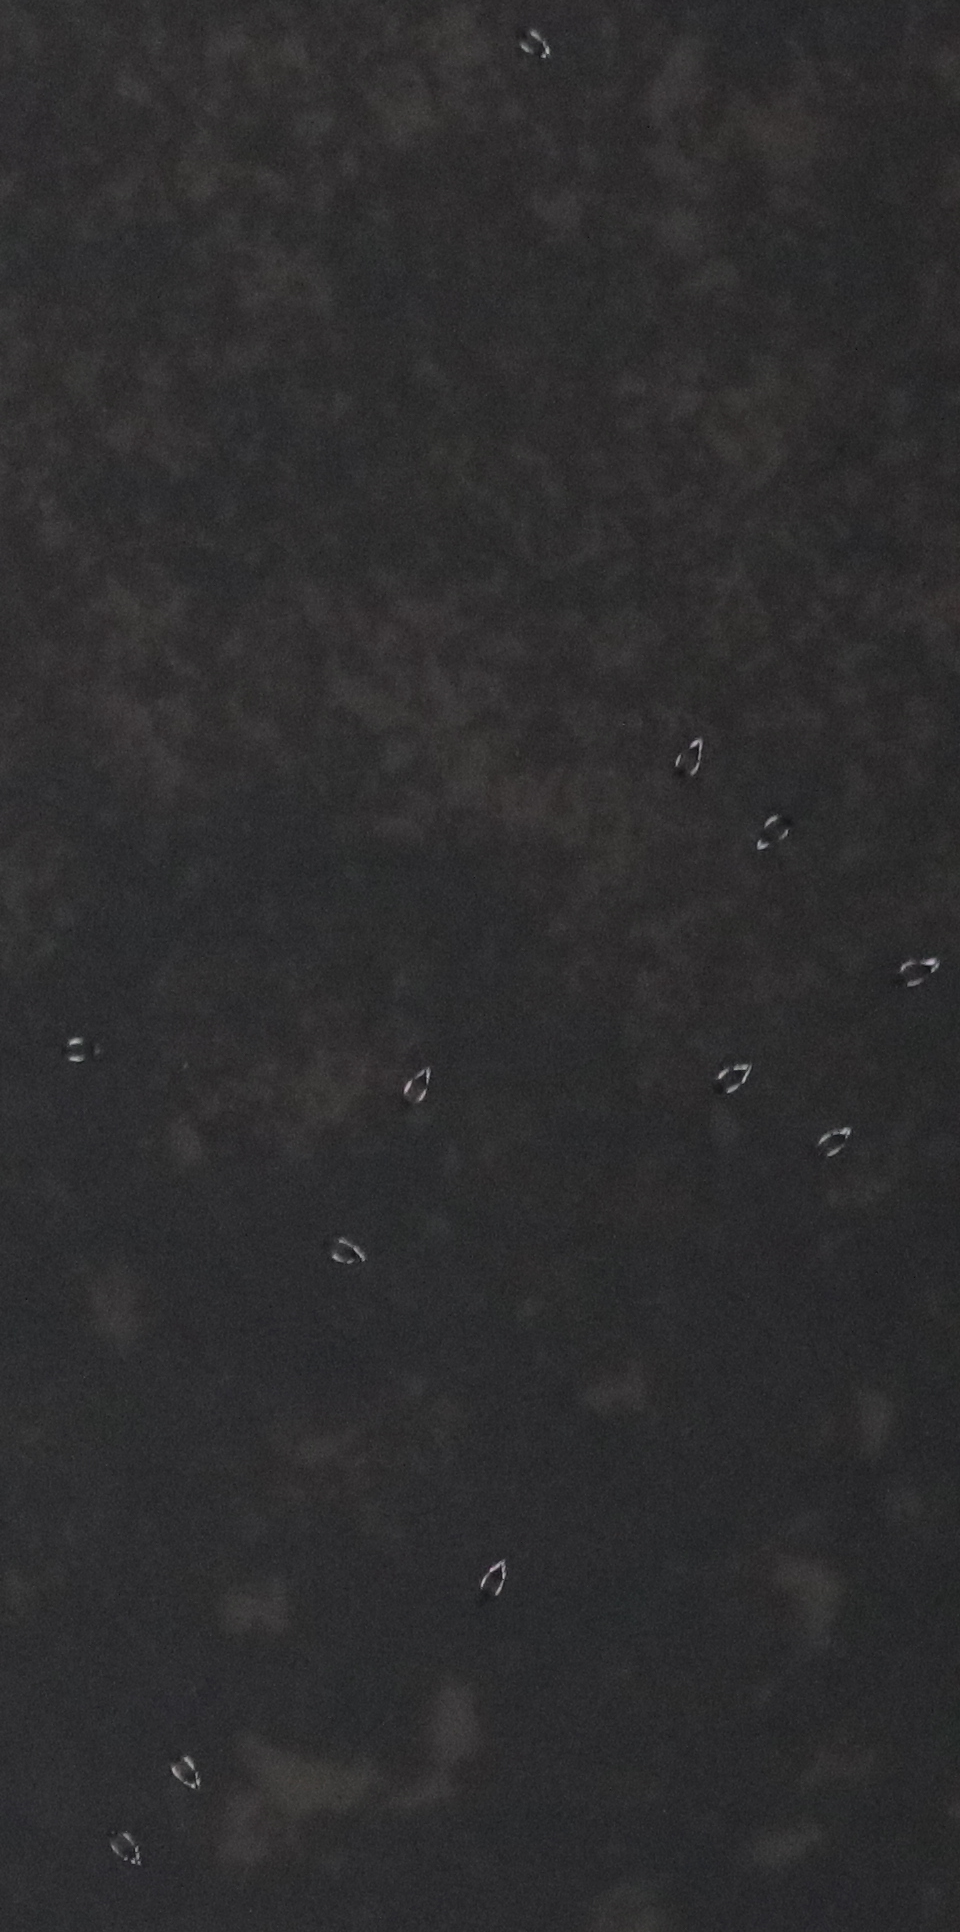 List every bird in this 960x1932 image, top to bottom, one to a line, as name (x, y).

brant (533, 43)
brant (690, 759)
brant (775, 829)
brant (915, 971)
brant (78, 1048)
brant (731, 1078)
brant (416, 1089)
brant (833, 1142)
brant (345, 1251)
brant (492, 1581)
brant (186, 1771)
brant (124, 1845)